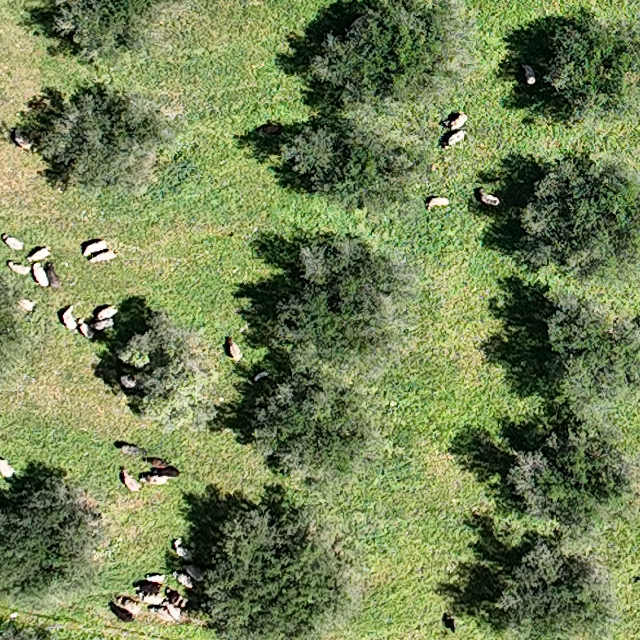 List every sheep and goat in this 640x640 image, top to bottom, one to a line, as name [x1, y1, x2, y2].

sheep [521, 65, 536, 84]
sheep [443, 113, 467, 130]
sheep [259, 125, 283, 136]
sheep [444, 130, 465, 150]
sheep [13, 136, 32, 151]
sheep [480, 187, 501, 206]
sheep [427, 197, 450, 210]
sheep [2, 234, 23, 250]
sheep [83, 240, 107, 256]
sheep [27, 249, 50, 262]
sheep [89, 251, 117, 264]
sheep [7, 261, 31, 275]
sheep [44, 262, 61, 286]
sheep [33, 264, 49, 287]
sheep [15, 299, 35, 312]
sheep [62, 305, 78, 329]
sheep [98, 305, 116, 321]
sheep [78, 317, 94, 339]
sheep [91, 319, 113, 330]
sheep [226, 336, 242, 362]
sheep [114, 358, 136, 373]
sheep [102, 361, 118, 386]
sheep [254, 371, 270, 382]
sheep [119, 373, 137, 389]
sheep [120, 445, 148, 455]
sheep [141, 456, 170, 468]
sheep [0, 458, 14, 478]
sheep [152, 467, 179, 476]
sheep [121, 468, 141, 492]
sheep [142, 475, 167, 485]
sheep [174, 540, 193, 562]
sheep [185, 565, 204, 581]
sheep [172, 572, 201, 594]
sheep [145, 573, 165, 583]
sheep [134, 579, 161, 593]
sheep [166, 588, 191, 608]
sheep [140, 592, 163, 605]
sheep [116, 596, 143, 612]
sheep [109, 602, 133, 621]
sheep [162, 602, 182, 620]
sheep [150, 608, 176, 622]
sheep [443, 613, 455, 633]